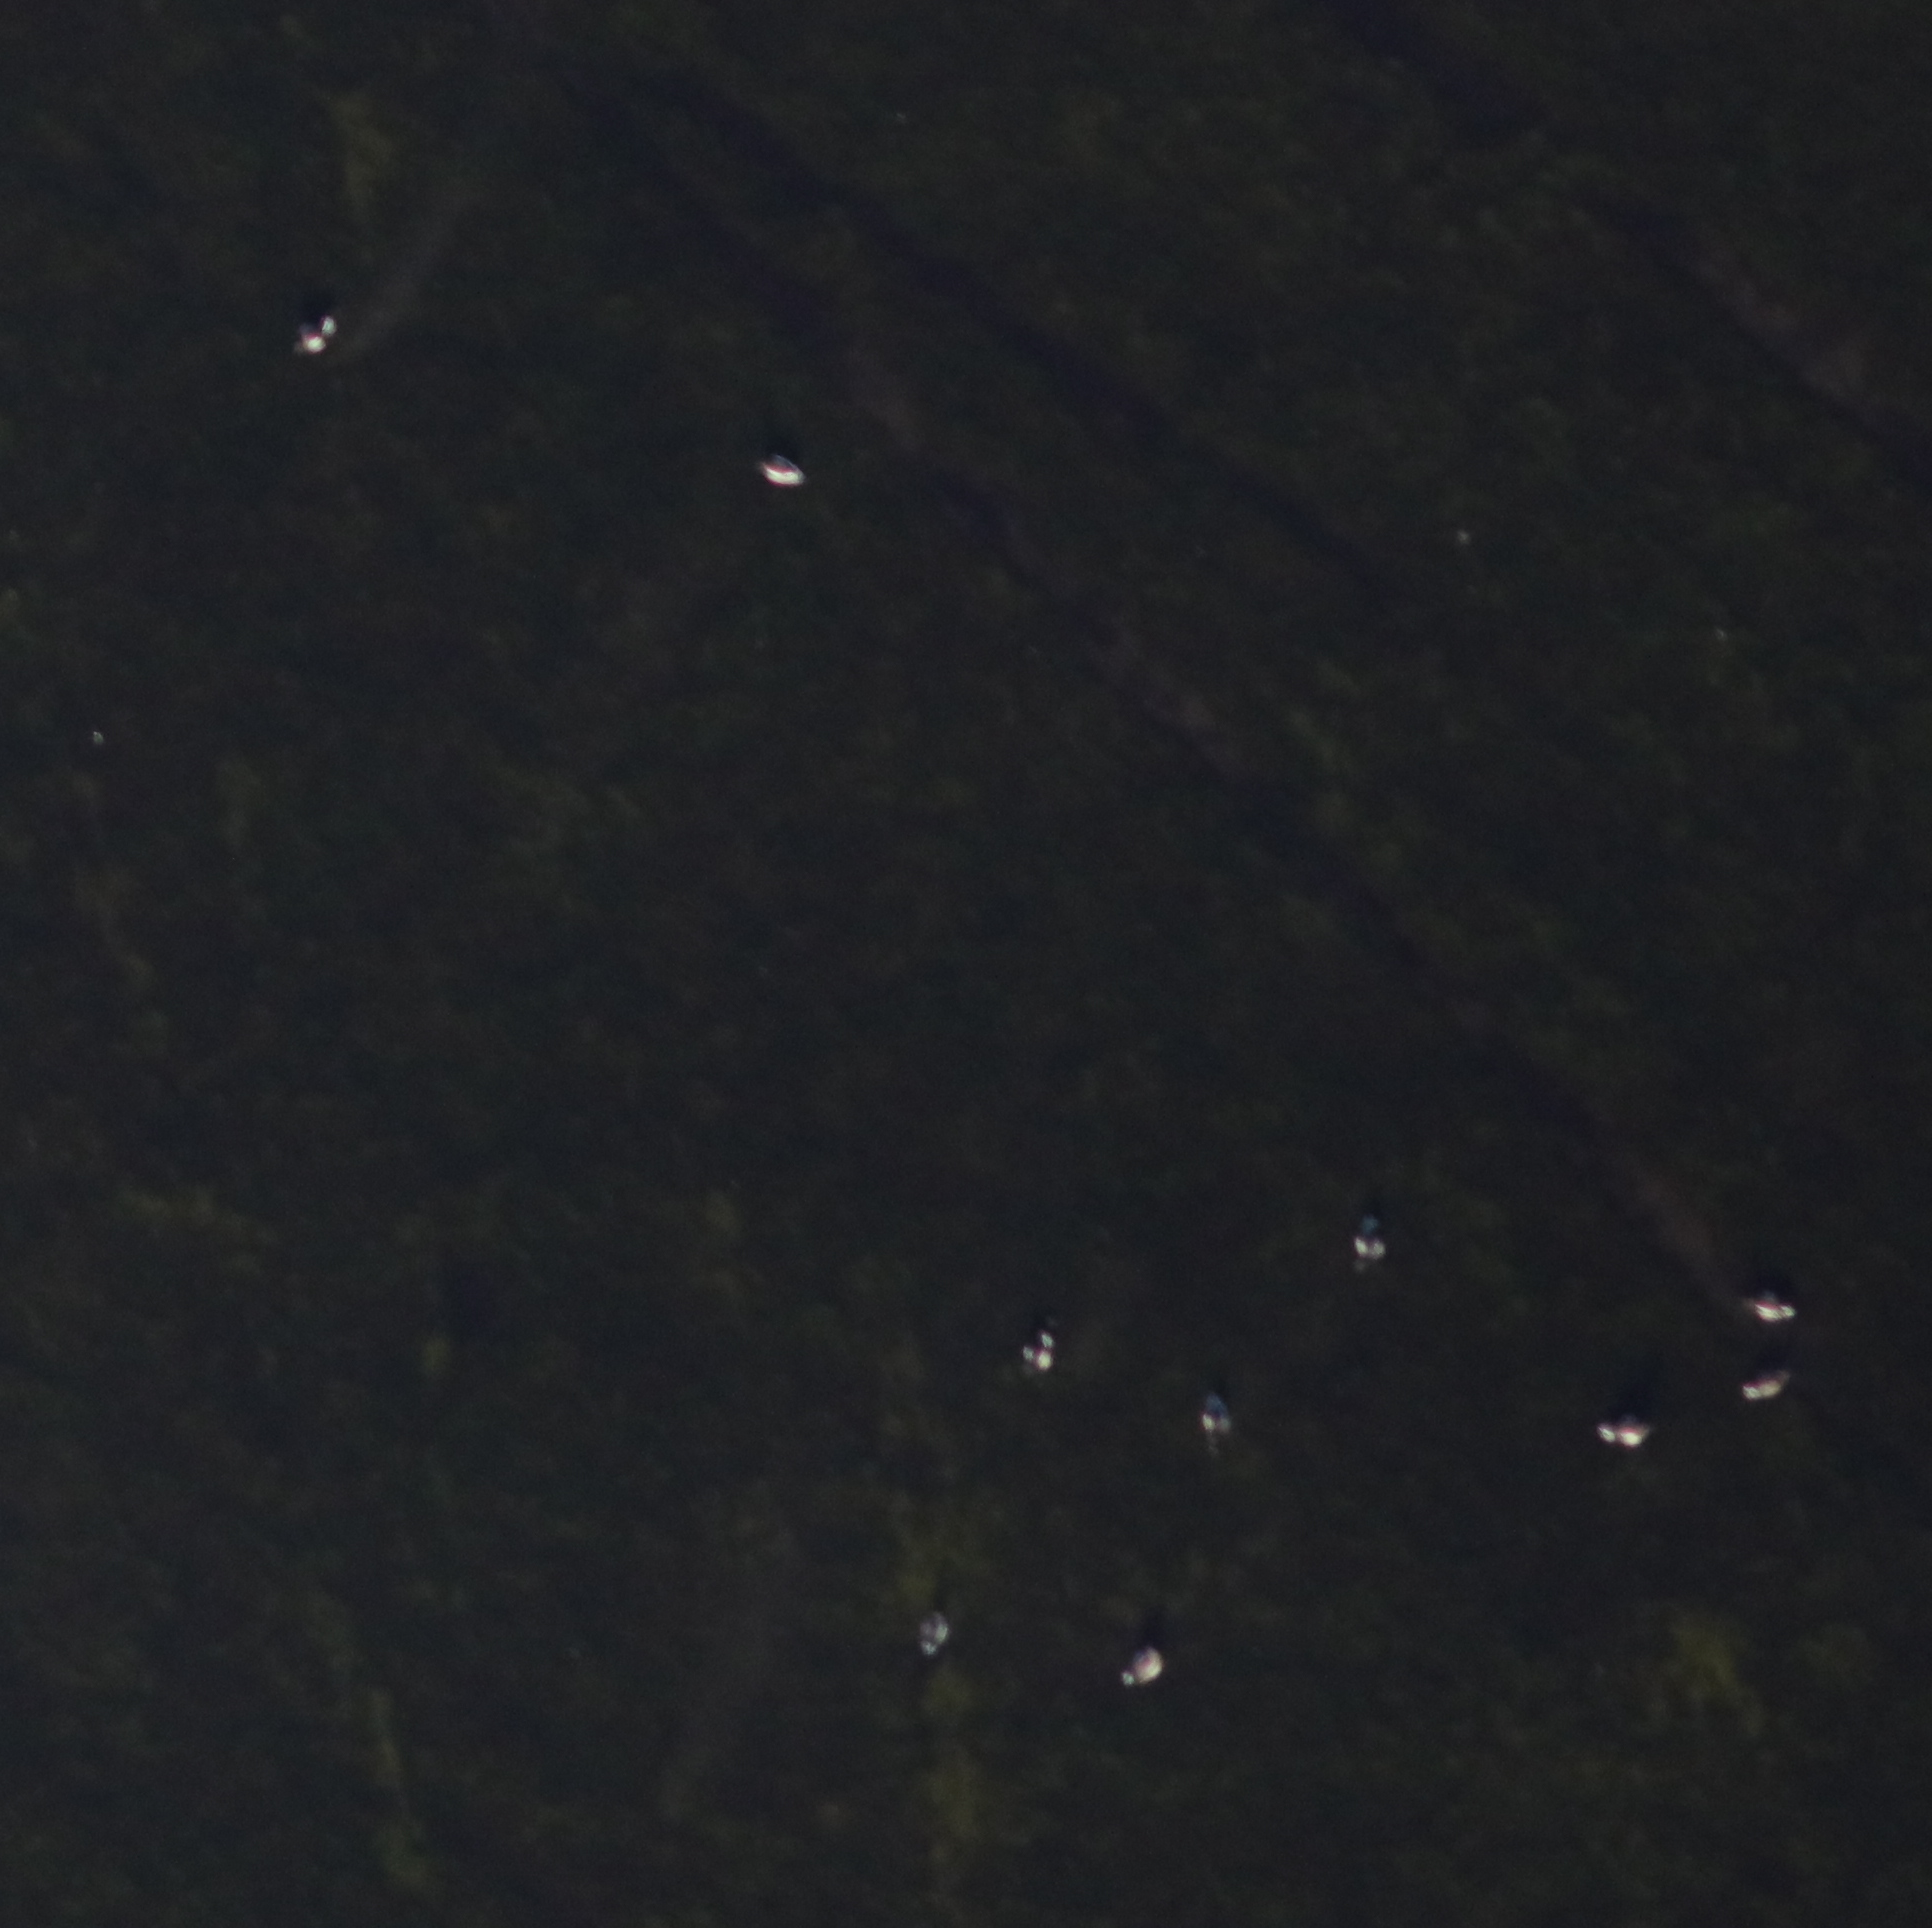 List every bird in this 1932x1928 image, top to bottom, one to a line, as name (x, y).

brant (317, 341)
brant (787, 462)
brant (1368, 1242)
brant (1774, 1302)
brant (1050, 1351)
brant (1765, 1393)
brant (1215, 1417)
brant (1621, 1425)
brant (936, 1641)
brant (1143, 1666)